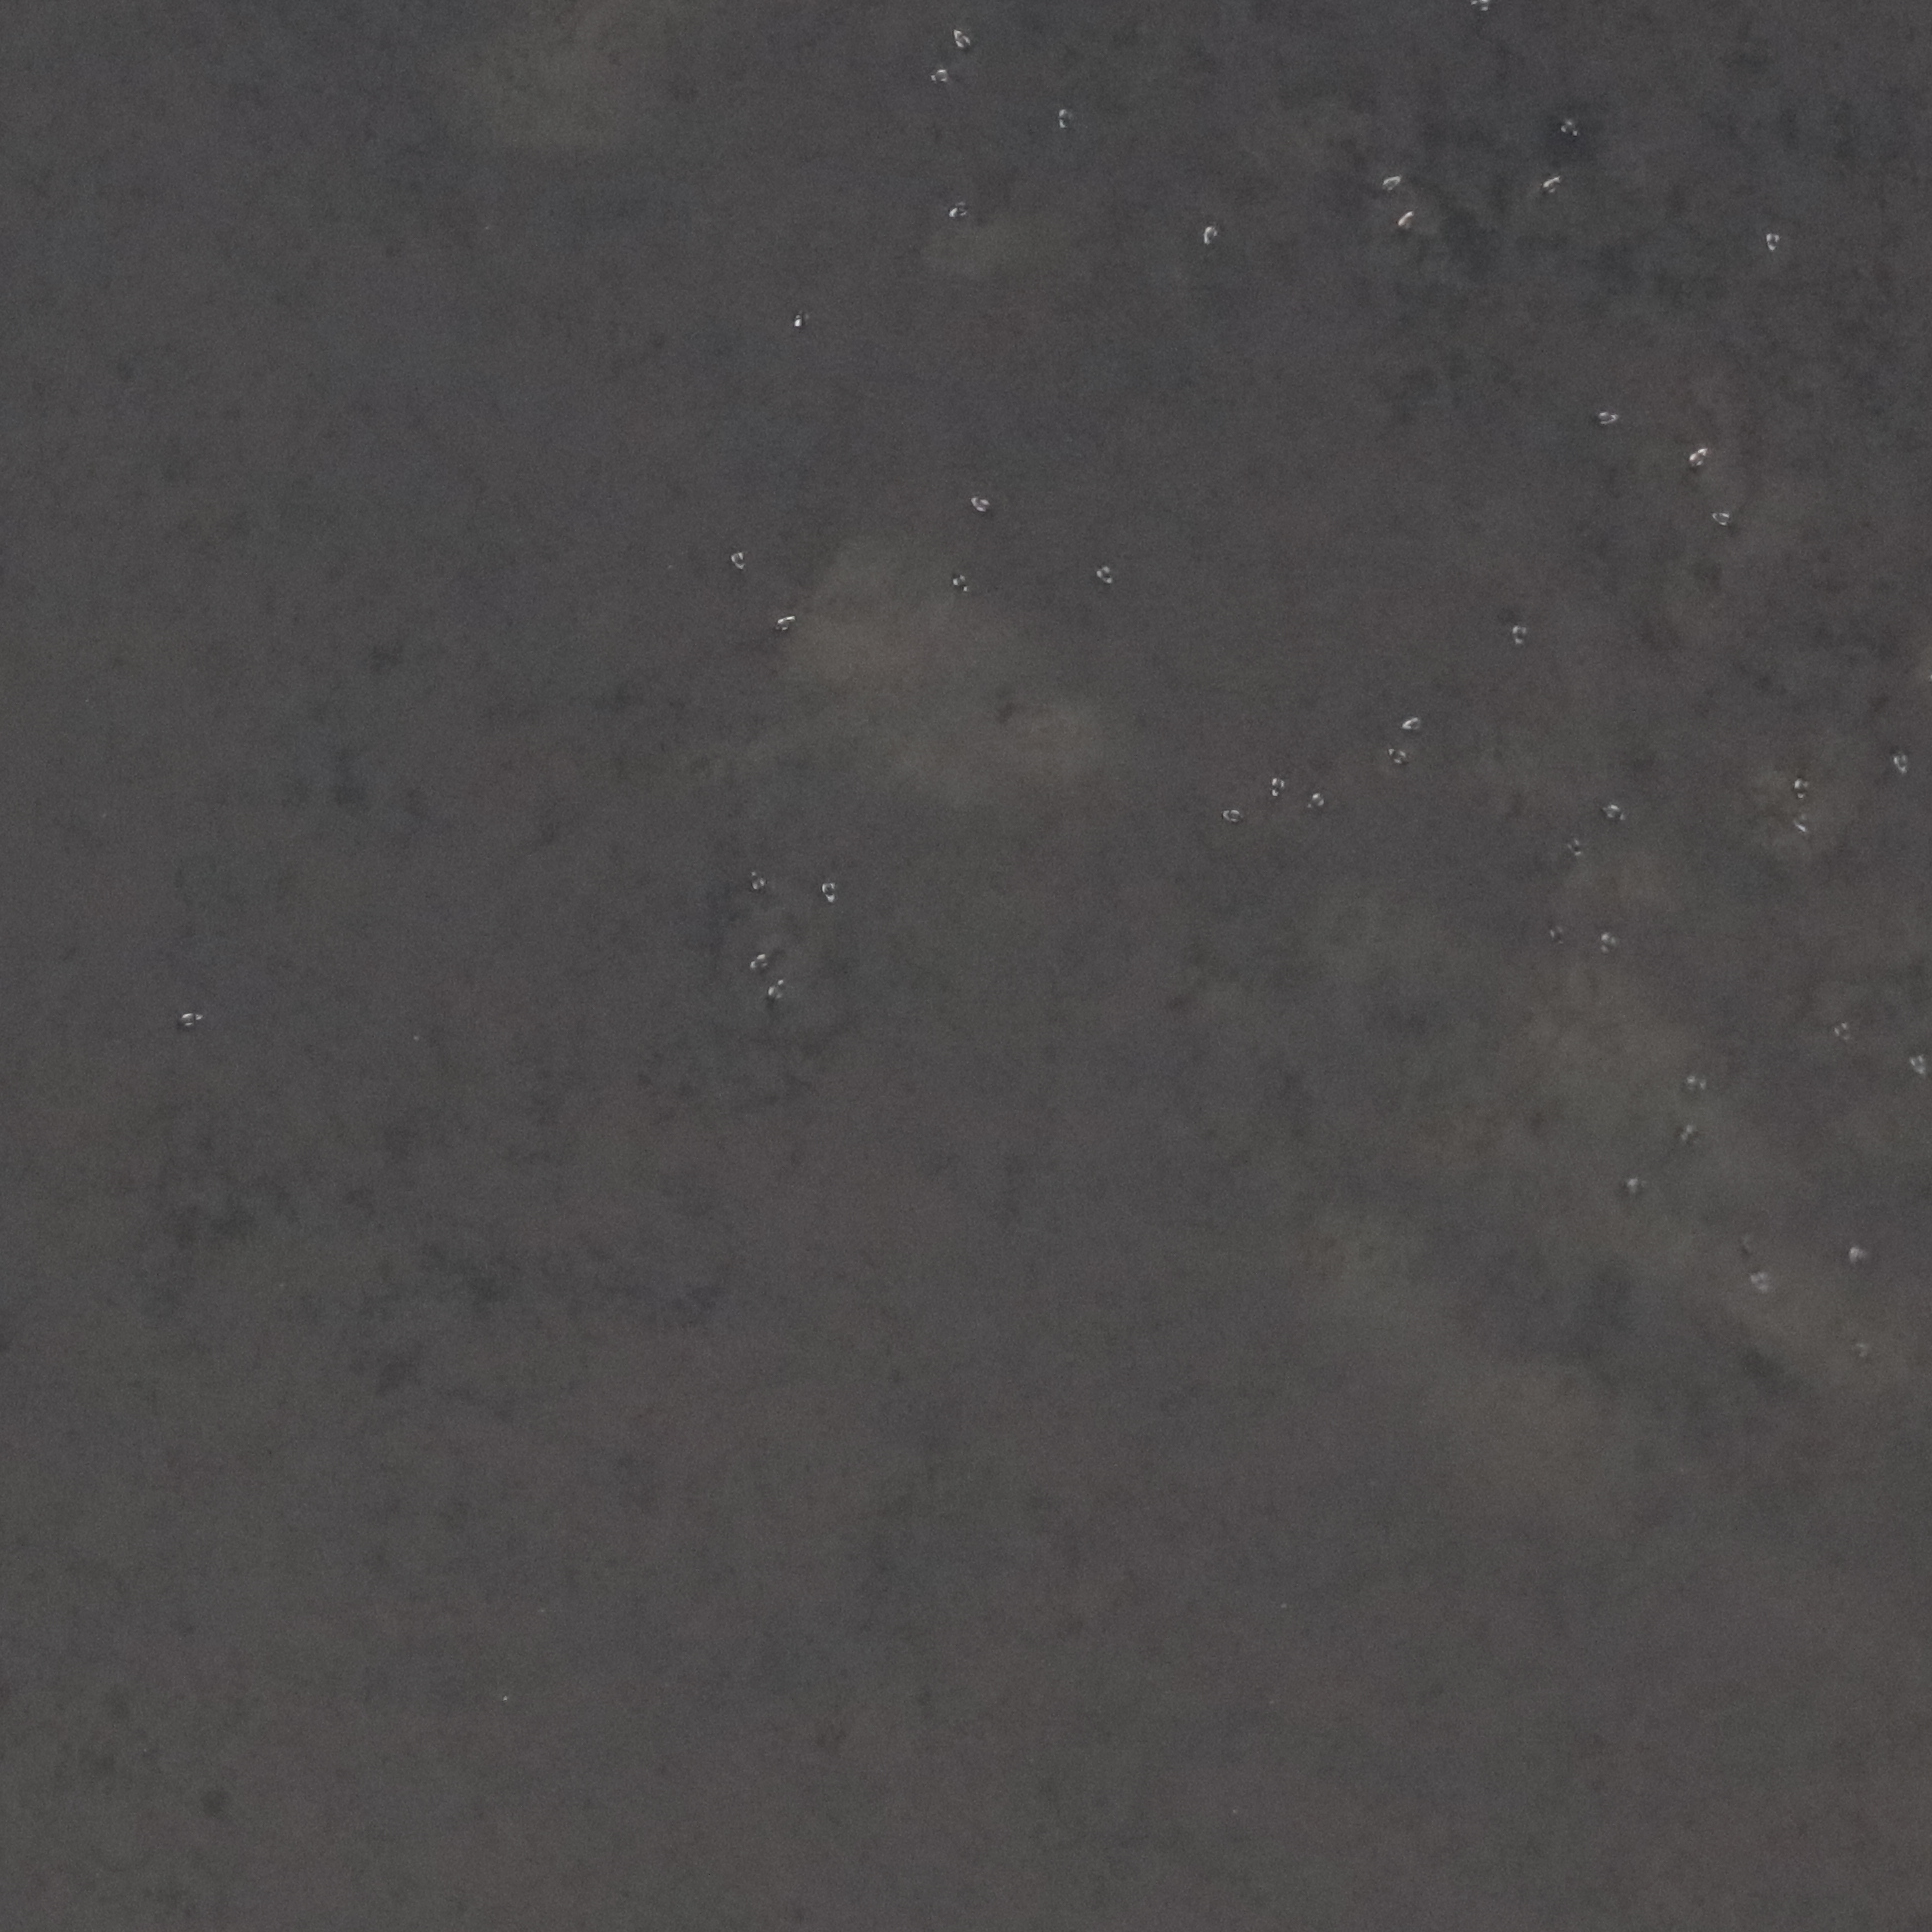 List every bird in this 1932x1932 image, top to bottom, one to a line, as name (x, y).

brant (1482, 4)
brant (963, 40)
brant (942, 75)
brant (1072, 116)
brant (1571, 129)
brant (1391, 179)
brant (1550, 185)
brant (960, 209)
brant (1405, 223)
brant (1211, 233)
brant (1775, 241)
brant (805, 323)
brant (1607, 417)
brant (1697, 458)
brant (980, 503)
brant (1723, 519)
brant (737, 560)
brant (1104, 565)
brant (960, 593)
brant (784, 624)
brant (1518, 632)
brant (1411, 725)
brant (1399, 756)
brant (1900, 756)
brant (1278, 785)
brant (1803, 785)
brant (1317, 800)
brant (1611, 811)
brant (1233, 816)
brant (1802, 824)
brant (1570, 851)
brant (758, 883)
brant (828, 890)
brant (1562, 939)
brant (1619, 941)
brant (759, 963)
brant (775, 992)
brant (188, 1019)
brant (1847, 1033)
brant (1918, 1065)
brant (1699, 1079)
brant (1682, 1134)
brant (1636, 1175)
brant (1748, 1239)
brant (1865, 1243)
brant (1758, 1281)
brant (1869, 1344)